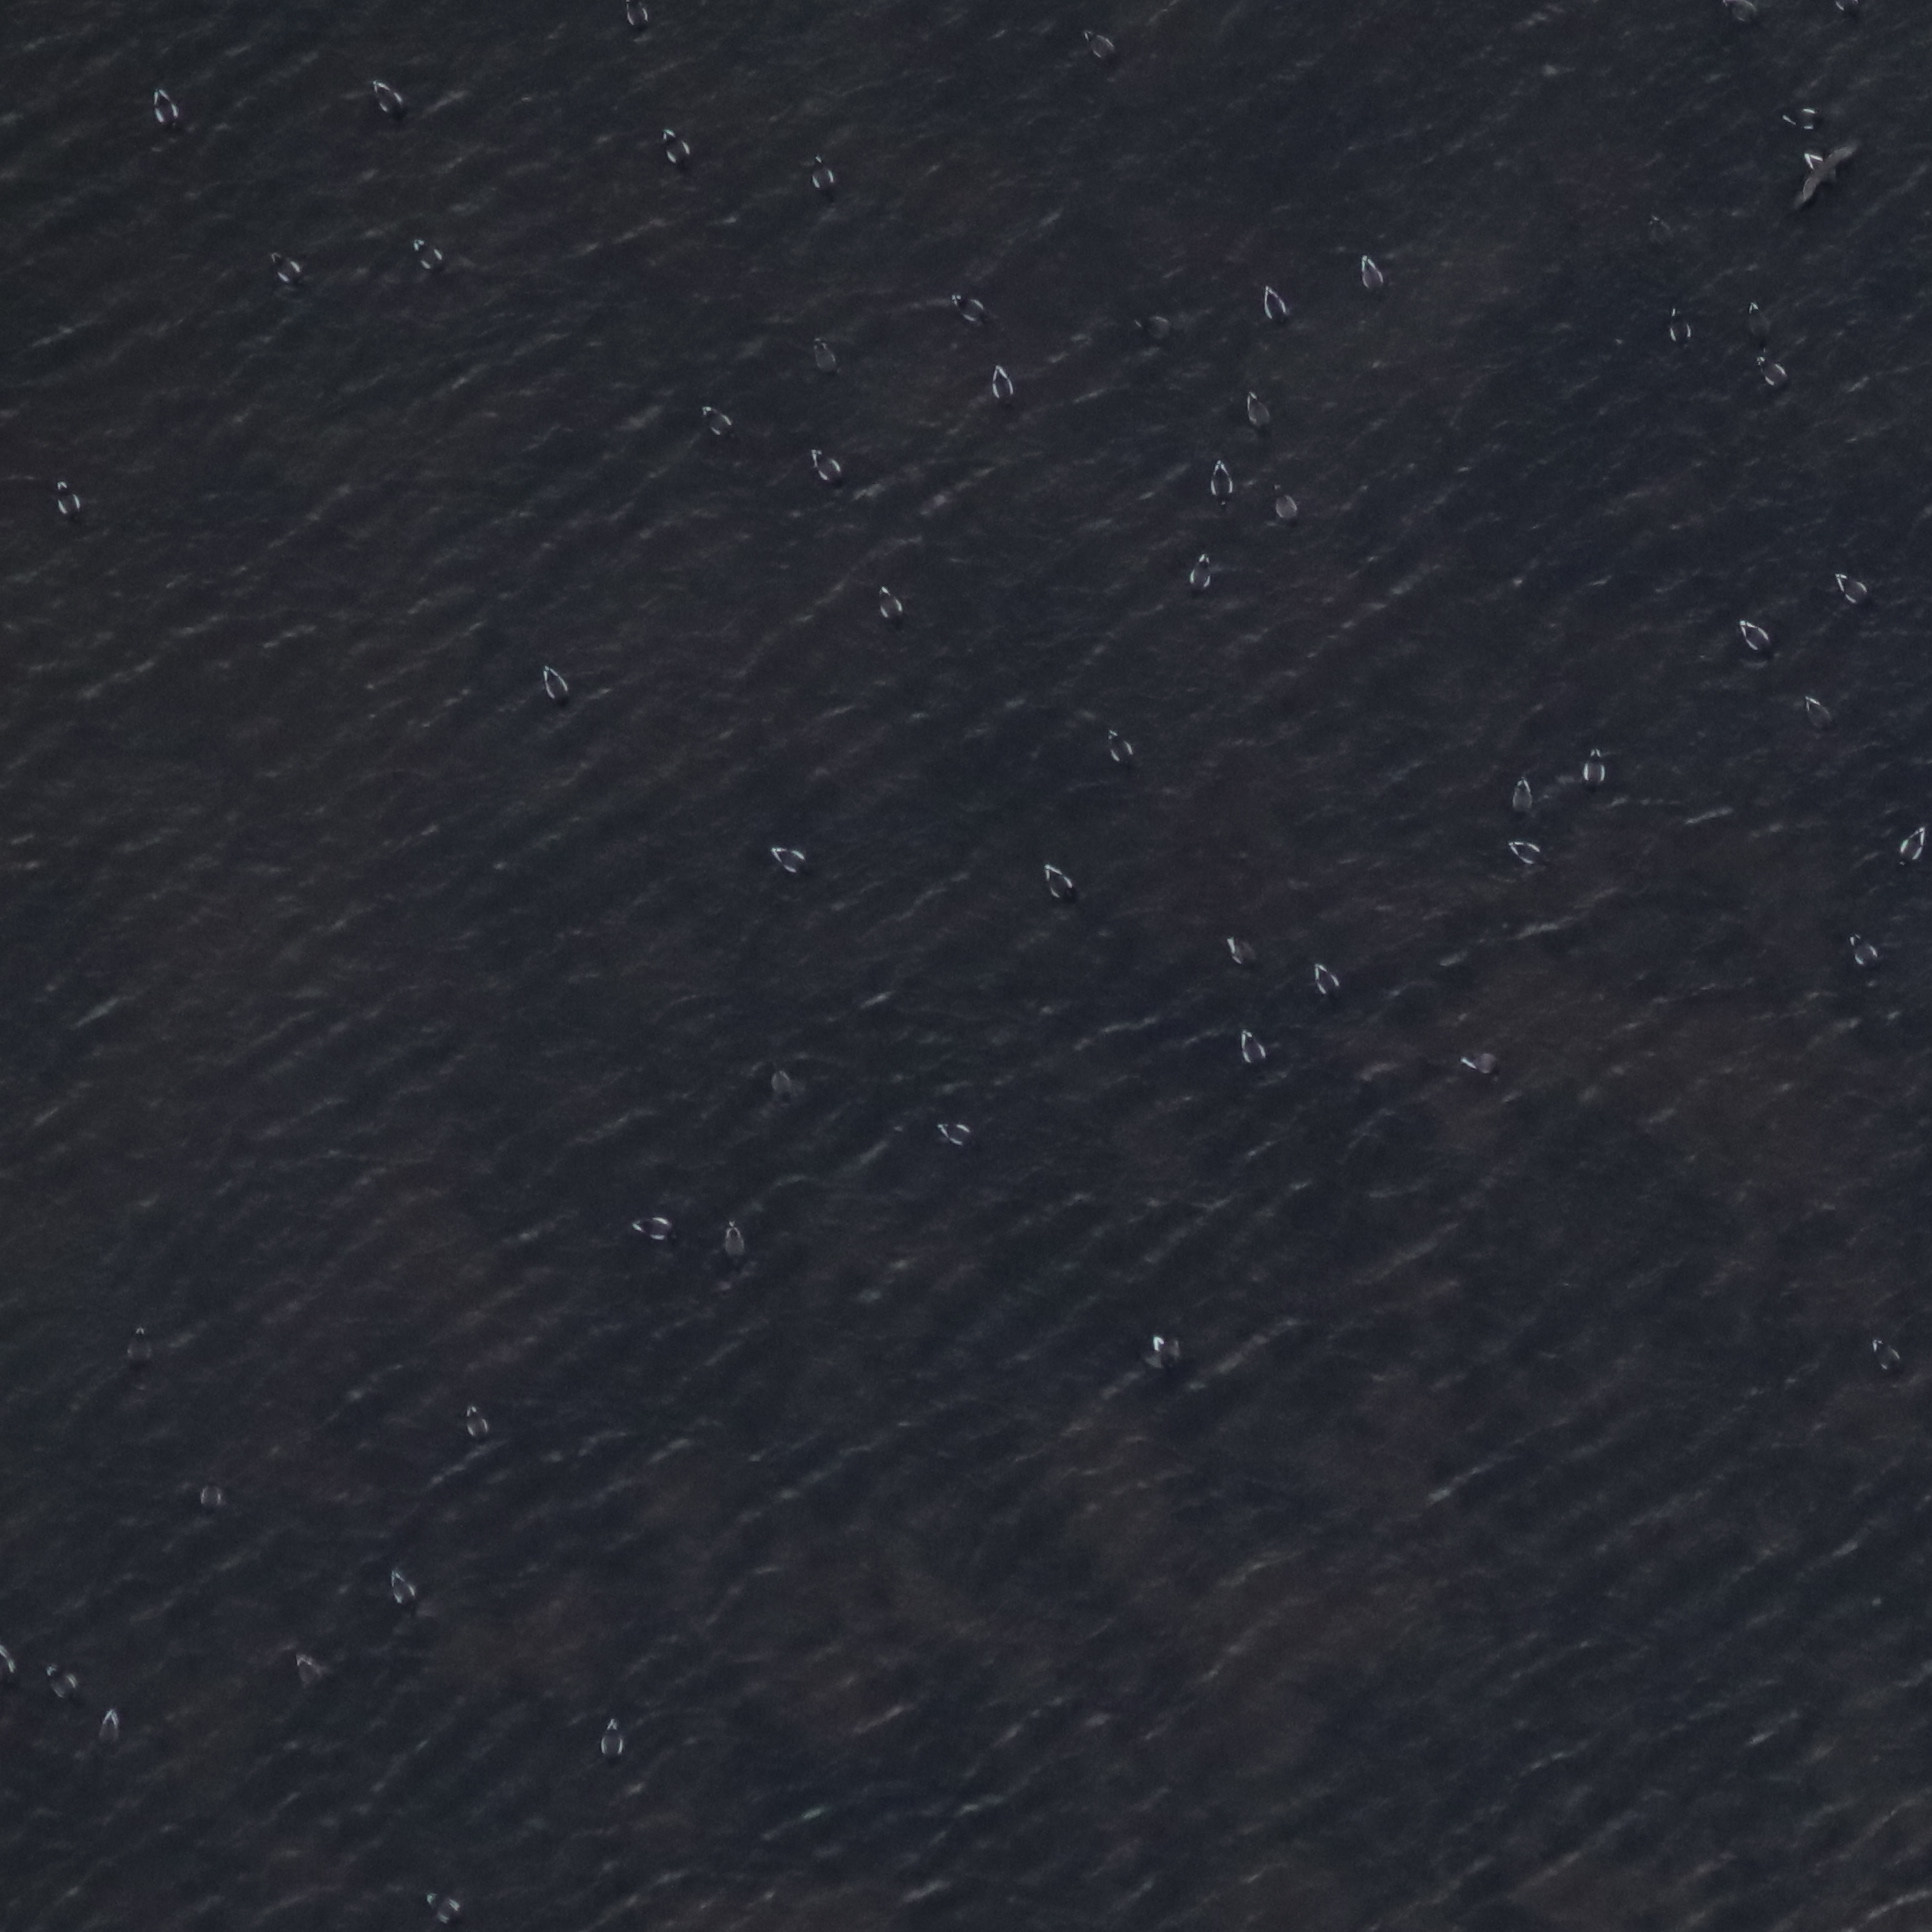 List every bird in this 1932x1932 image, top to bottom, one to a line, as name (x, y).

brant (1846, 2)
brant (1743, 11)
brant (639, 14)
brant (1103, 49)
brant (389, 101)
brant (166, 109)
brant (1805, 115)
brant (676, 151)
brant (1822, 172)
brant (825, 182)
brant (1662, 233)
brant (429, 253)
brant (290, 271)
brant (1373, 277)
brant (1274, 306)
brant (971, 310)
brant (1157, 325)
brant (1763, 325)
brant (1677, 327)
brant (829, 364)
brant (1774, 373)
brant (1001, 388)
brant (1257, 413)
brant (718, 422)
brant (827, 468)
brant (1222, 484)
brant (67, 499)
brant (1284, 509)
brant (1203, 576)
brant (1852, 591)
brant (891, 606)
brant (1755, 641)
brant (556, 687)
brant (1818, 717)
brant (1123, 753)
brant (1593, 770)
brant (1522, 799)
brant (1911, 848)
brant (1529, 856)
brant (790, 859)
brant (1059, 885)
brant (1242, 953)
brant (1865, 954)
brant (1327, 983)
brant (1253, 1049)
brant (1483, 1064)
brant (780, 1083)
brant (957, 1133)
brant (656, 1228)
brant (733, 1244)
brant (1095, 1341)
brant (141, 1349)
brant (1161, 1355)
brant (1886, 1356)
brant (479, 1429)
brant (213, 1498)
brant (401, 1590)
brant (2, 1663)
brant (312, 1672)
brant (62, 1683)
brant (107, 1731)
brant (611, 1742)
brant (443, 1906)